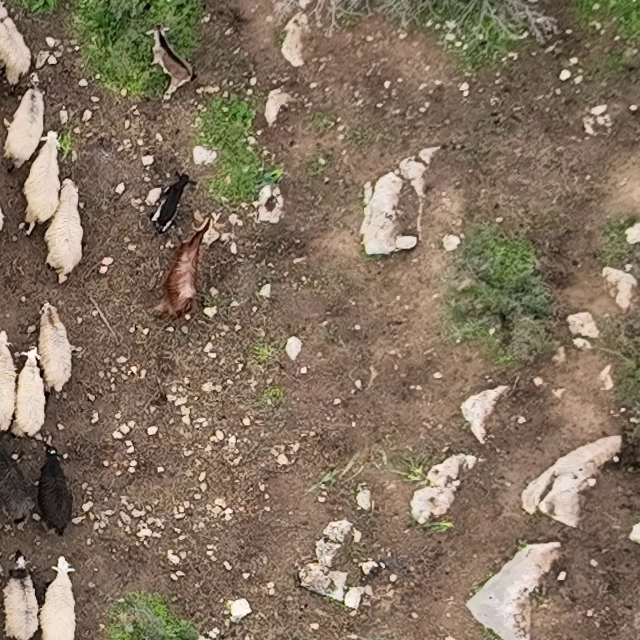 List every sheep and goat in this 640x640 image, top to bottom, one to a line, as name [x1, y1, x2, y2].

sheep [0, 0, 32, 81]
goat [147, 22, 196, 97]
sheep [2, 84, 46, 168]
sheep [21, 131, 62, 234]
sheep [0, 153, 4, 243]
goat [154, 174, 188, 232]
sheep [40, 179, 83, 279]
goat [163, 214, 212, 317]
sheep [35, 304, 71, 391]
sheep [0, 330, 15, 433]
sheep [9, 348, 45, 436]
sheep [0, 433, 28, 521]
sheep [37, 445, 71, 535]
sheep [0, 549, 39, 639]
sheep [38, 555, 78, 639]